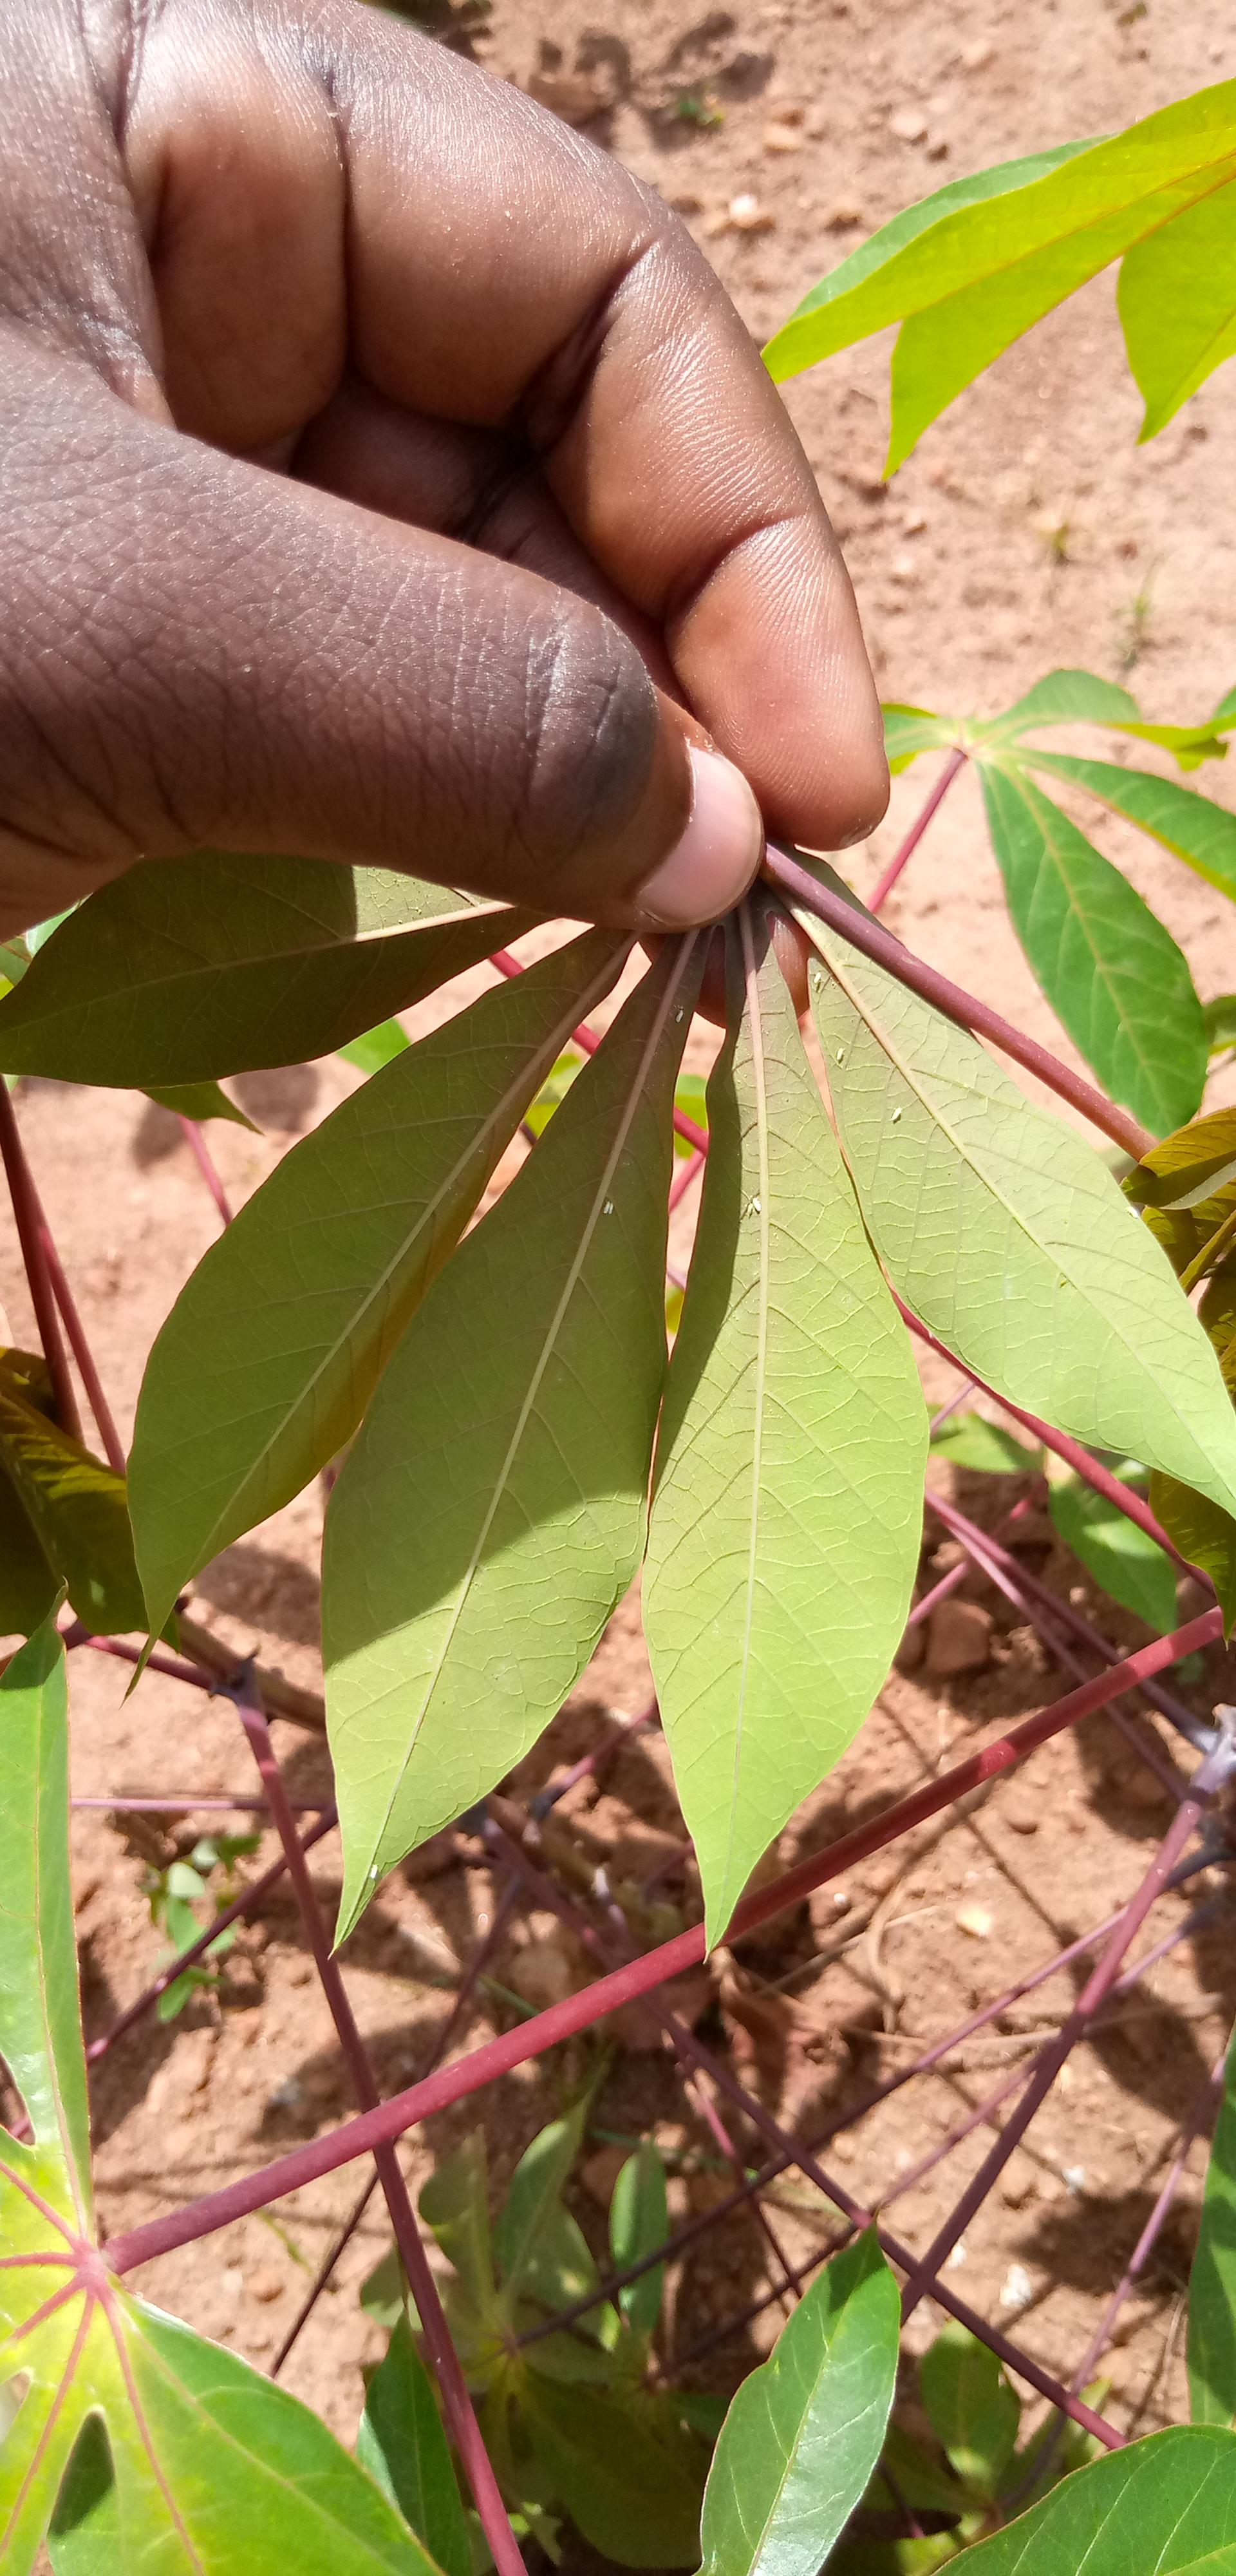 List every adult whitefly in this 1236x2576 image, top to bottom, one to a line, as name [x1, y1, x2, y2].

whitefly [809, 963, 831, 991]
whitefly [669, 1003, 692, 1027]
whitefly [829, 1041, 853, 1064]
whitefly [881, 1097, 909, 1135]
whitefly [736, 1188, 768, 1222]
whitefly [739, 1190, 768, 1218]
whitefly [600, 1194, 624, 1225]
whitefly [595, 1200, 617, 1221]